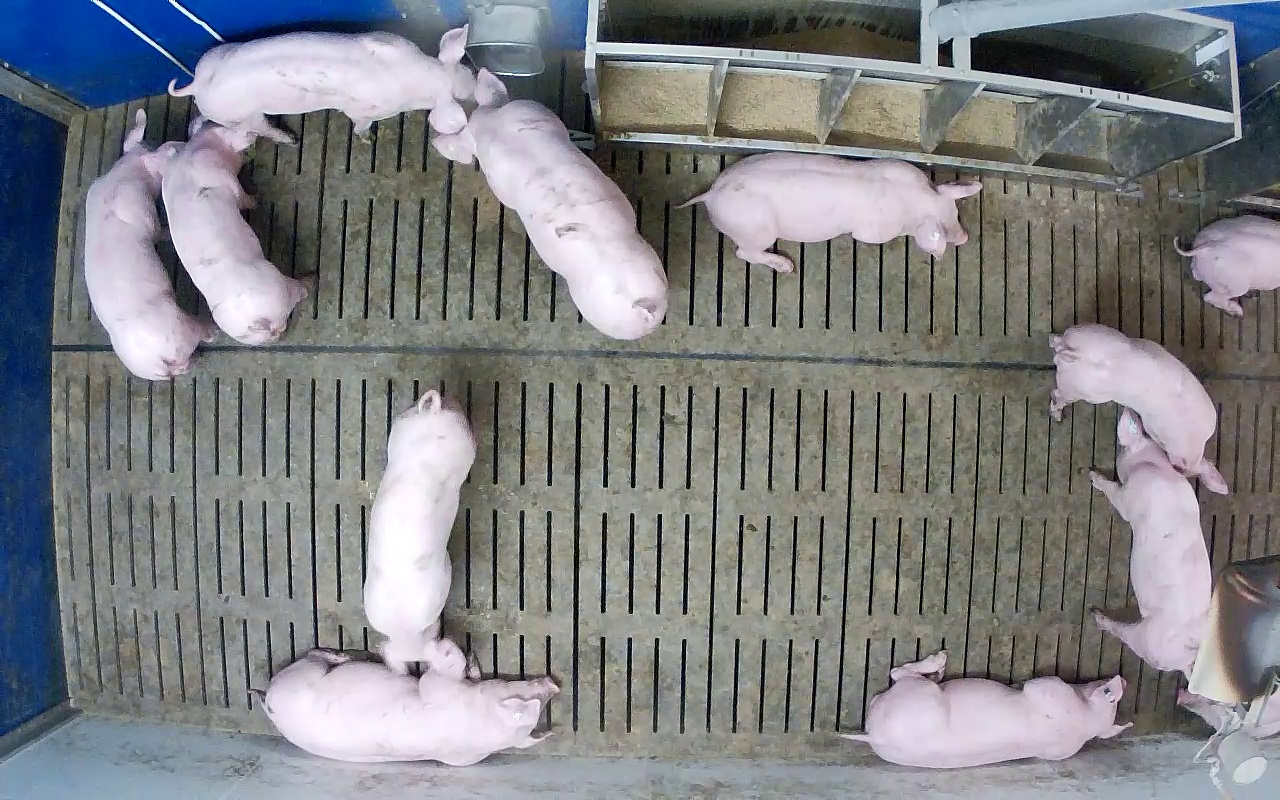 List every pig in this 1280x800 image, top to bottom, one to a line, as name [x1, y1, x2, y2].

pig [167, 22, 480, 145]
pig [430, 62, 668, 341]
pig [77, 106, 218, 381]
pig [162, 110, 320, 351]
pig [674, 153, 986, 277]
pig [1173, 213, 1278, 315]
pig [1046, 318, 1231, 497]
pig [361, 388, 478, 674]
pig [1090, 402, 1213, 683]
pig [830, 647, 1136, 768]
pig [242, 648, 564, 769]
pig [1172, 686, 1279, 738]